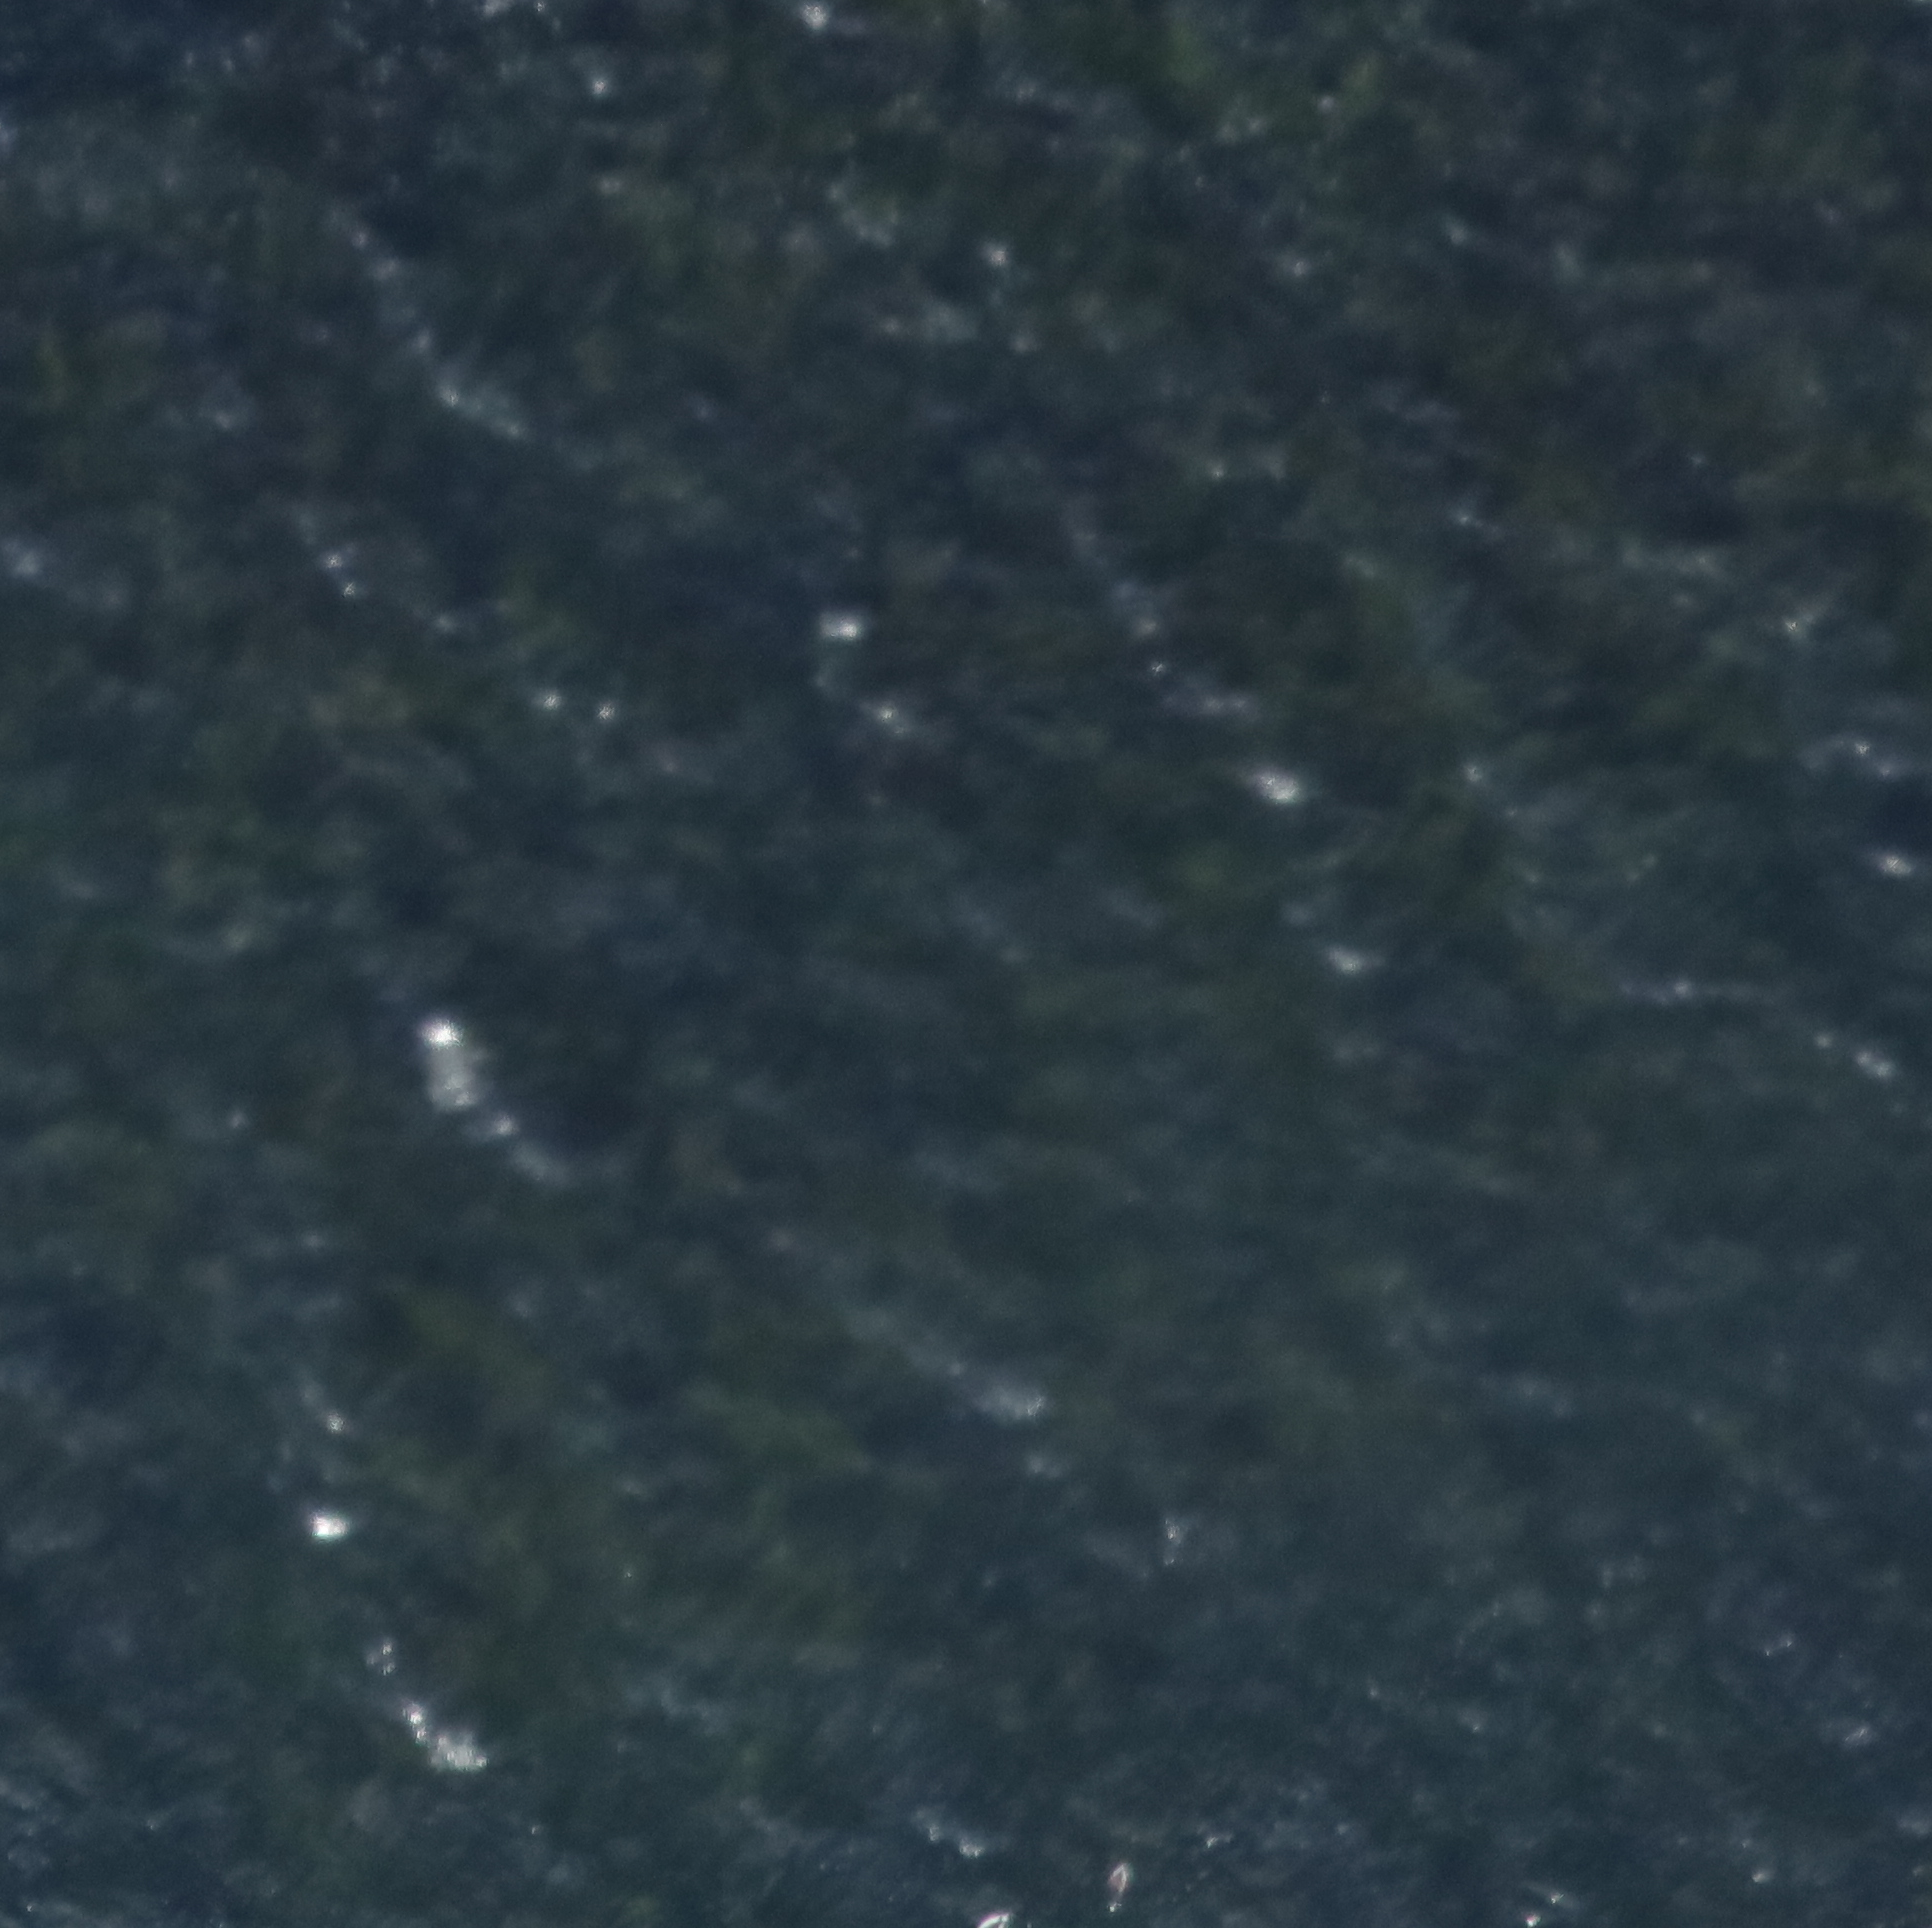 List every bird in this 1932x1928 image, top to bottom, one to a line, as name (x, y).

brant (1118, 1883)
brant (992, 1925)